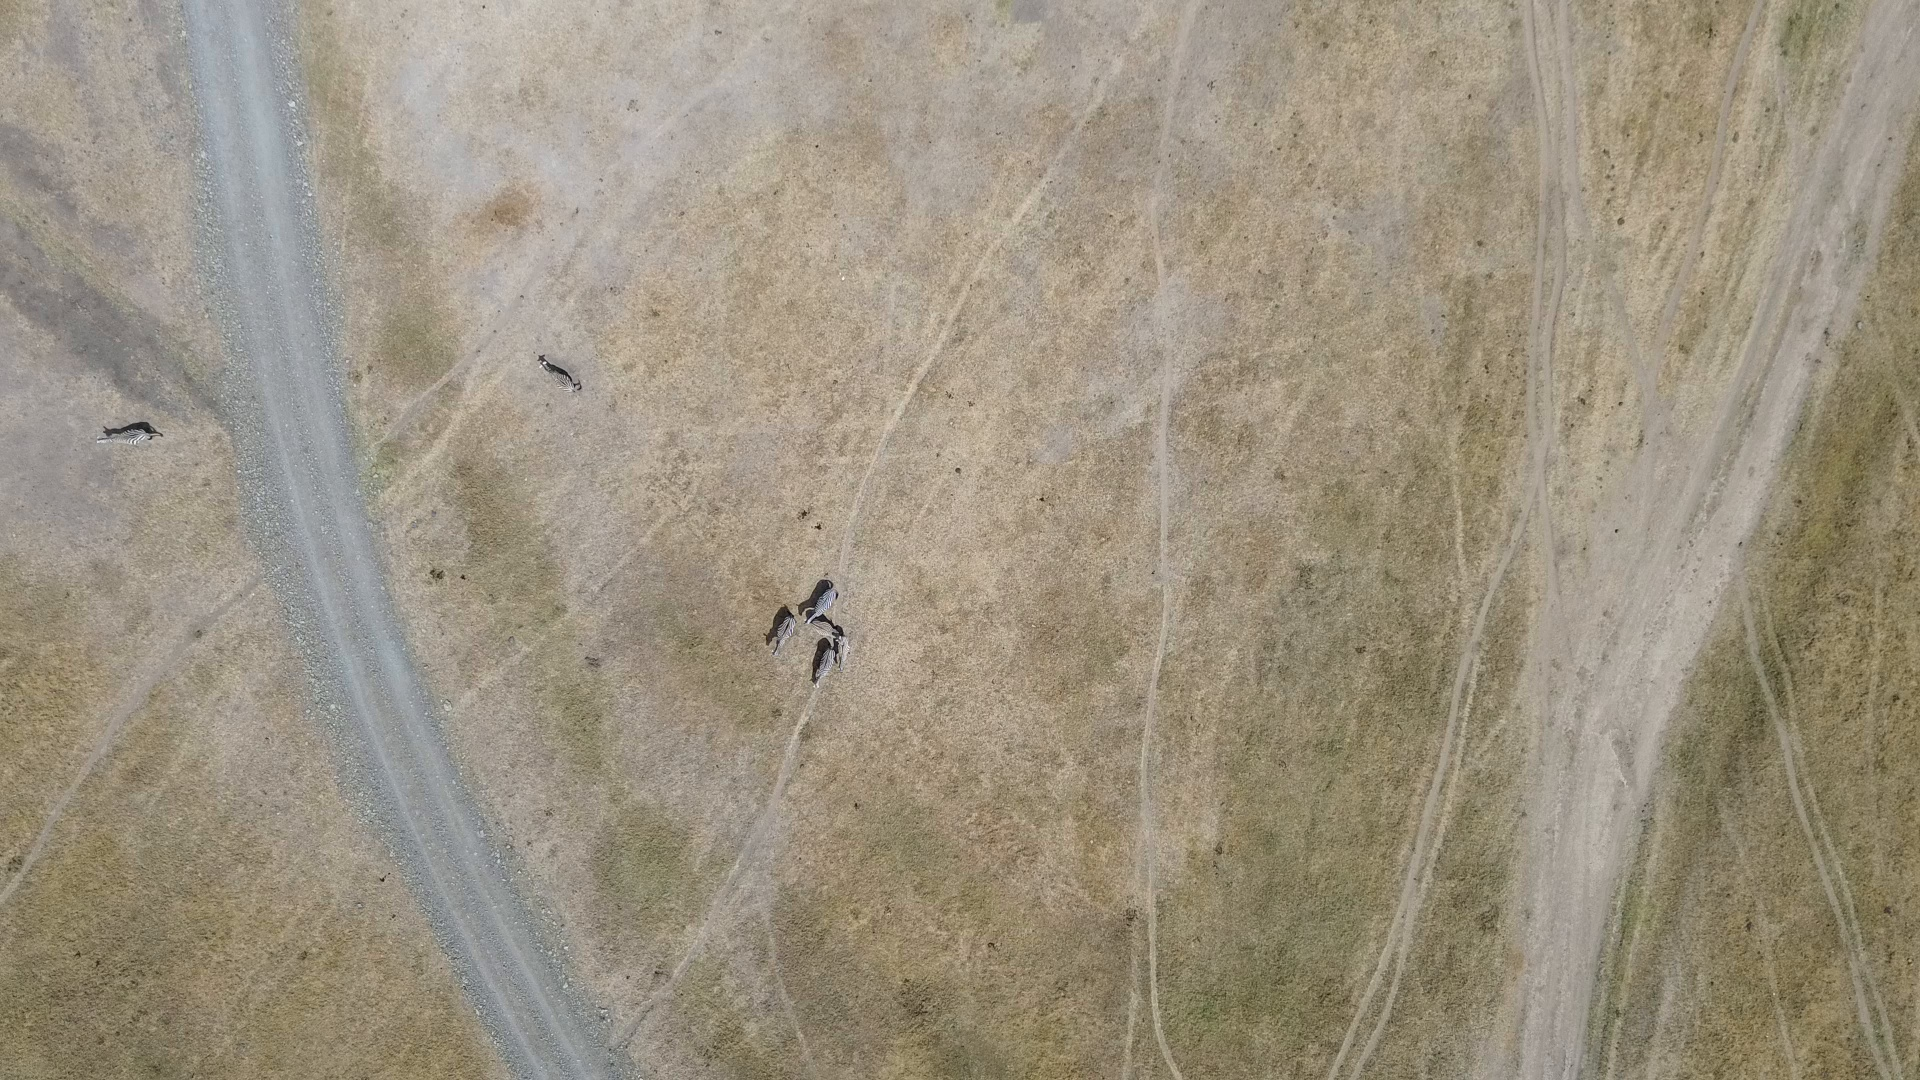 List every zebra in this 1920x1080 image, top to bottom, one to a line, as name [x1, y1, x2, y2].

zebra [541, 358, 579, 394]
zebra [96, 427, 152, 448]
zebra [803, 588, 835, 623]
zebra [769, 617, 795, 656]
zebra [808, 619, 840, 639]
zebra [835, 636, 850, 673]
zebra [810, 650, 834, 687]